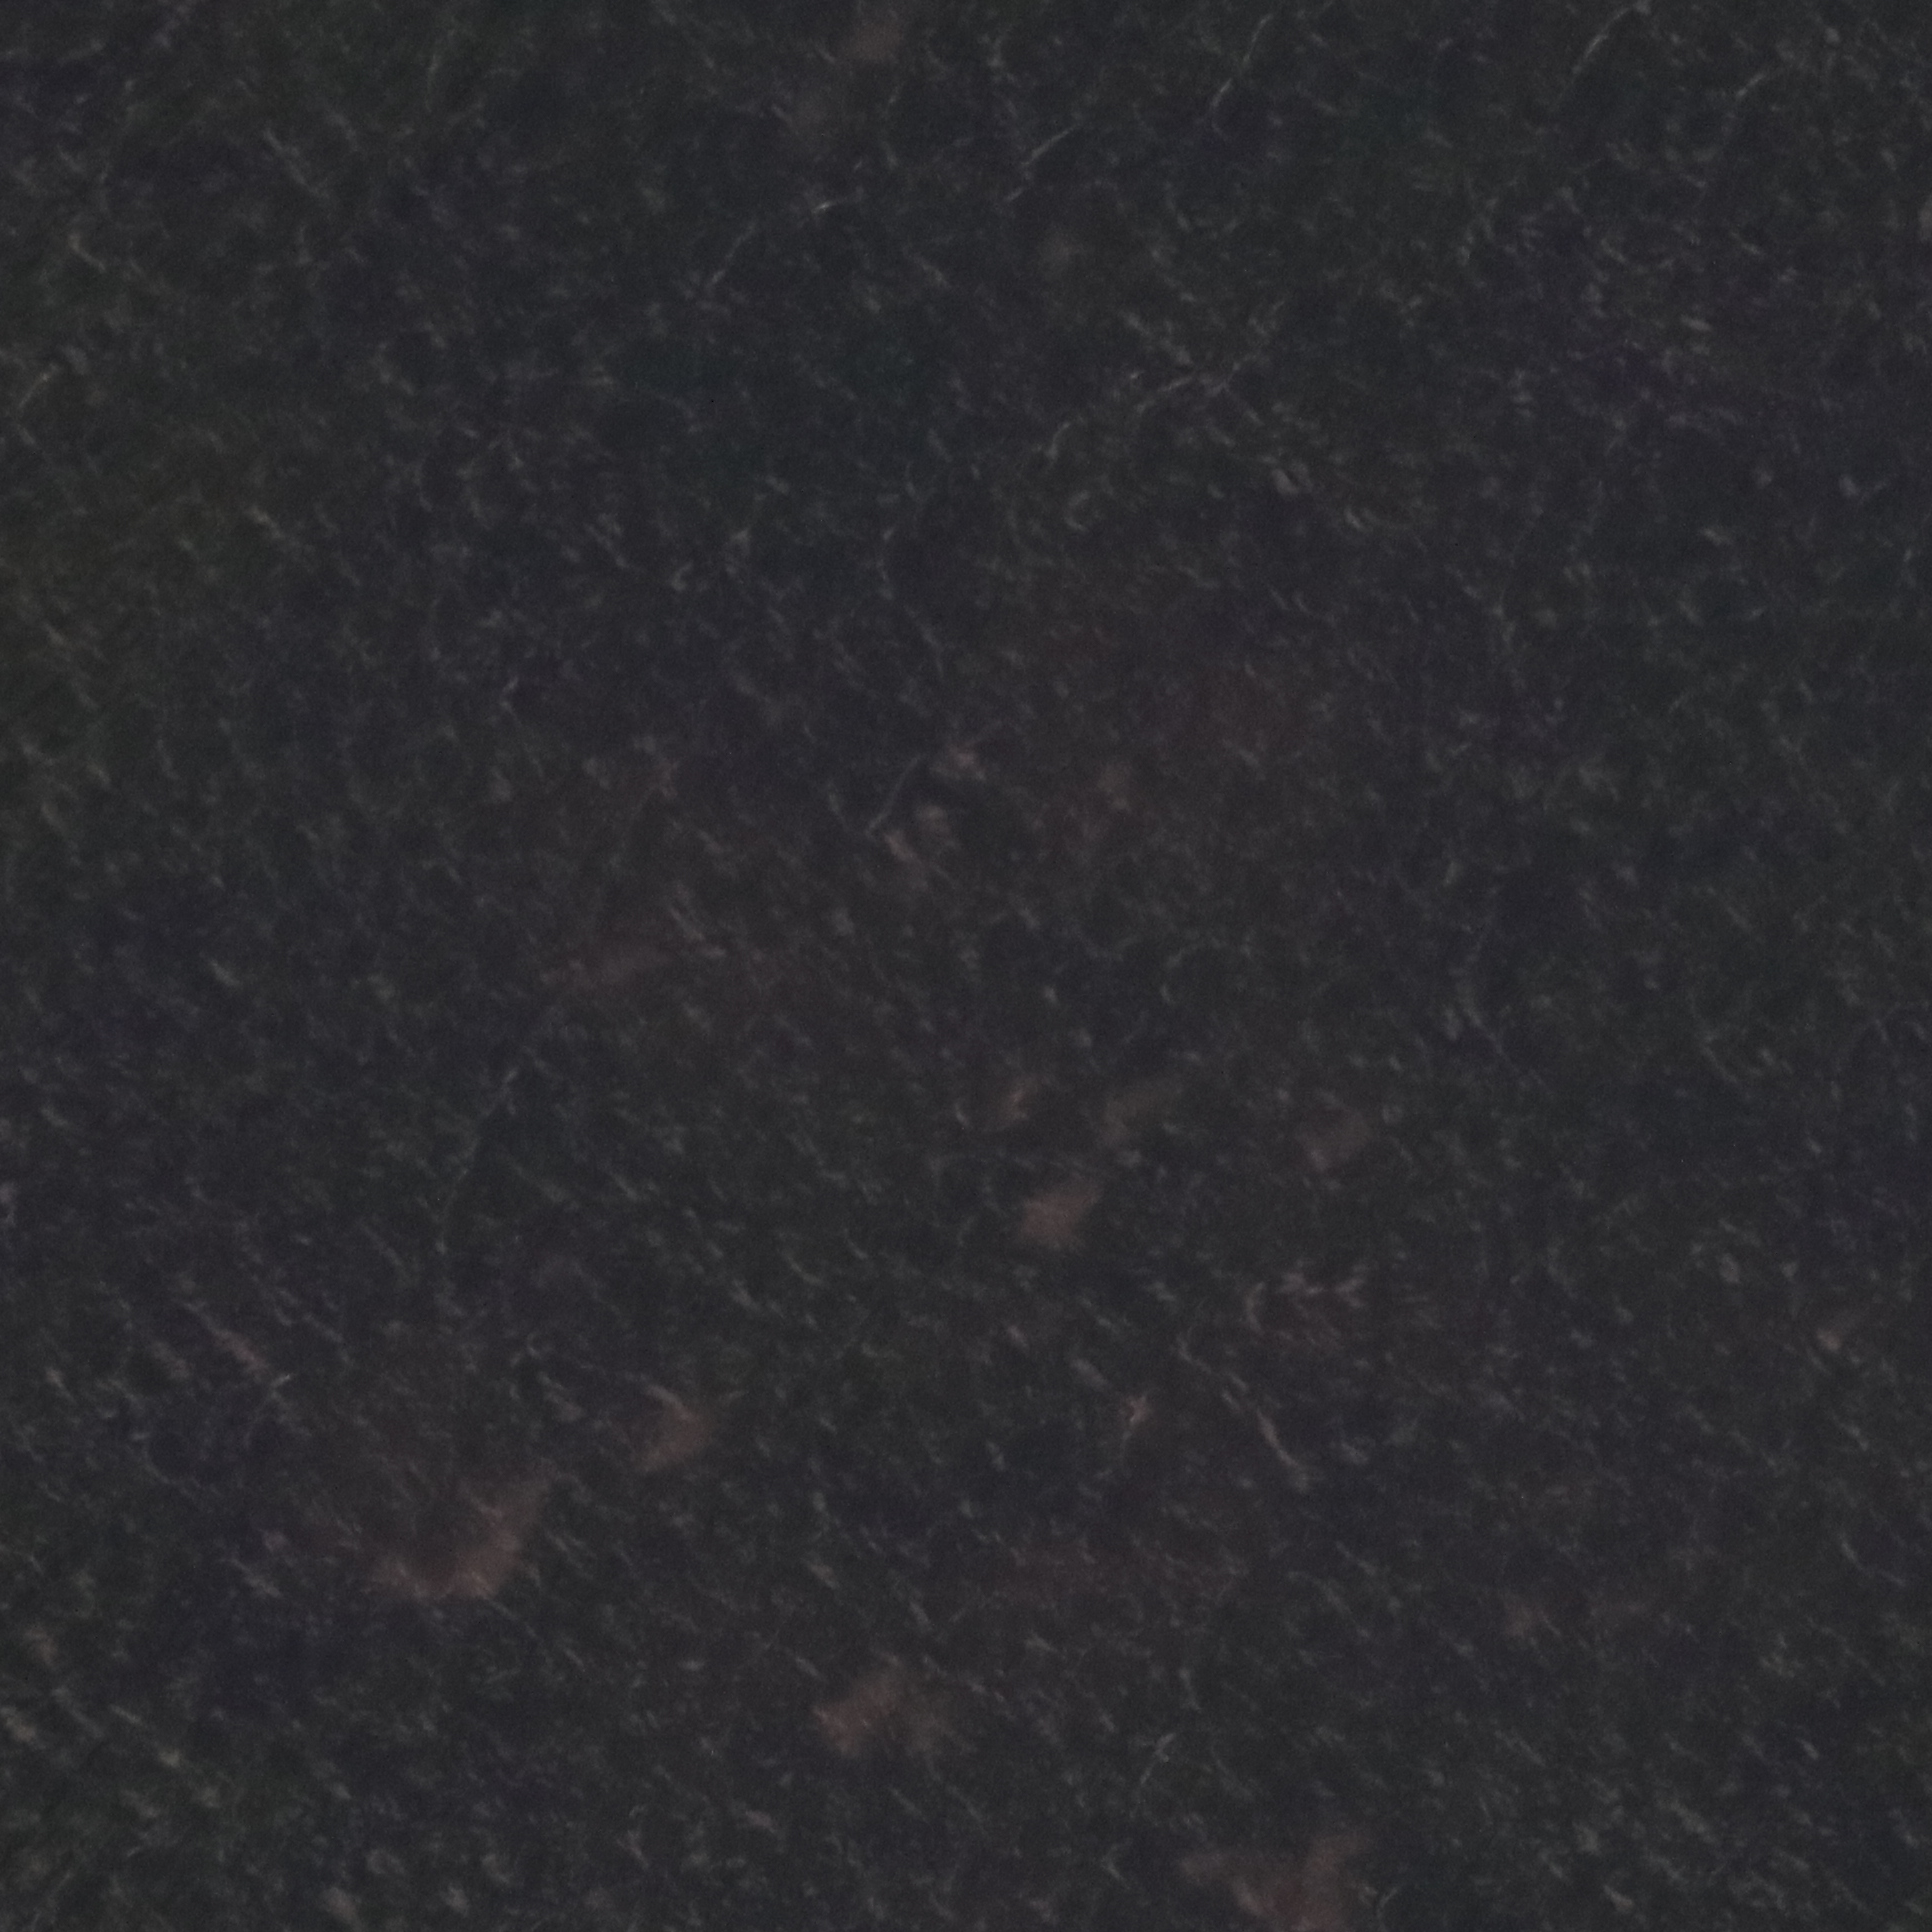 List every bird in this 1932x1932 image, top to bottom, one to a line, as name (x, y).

None